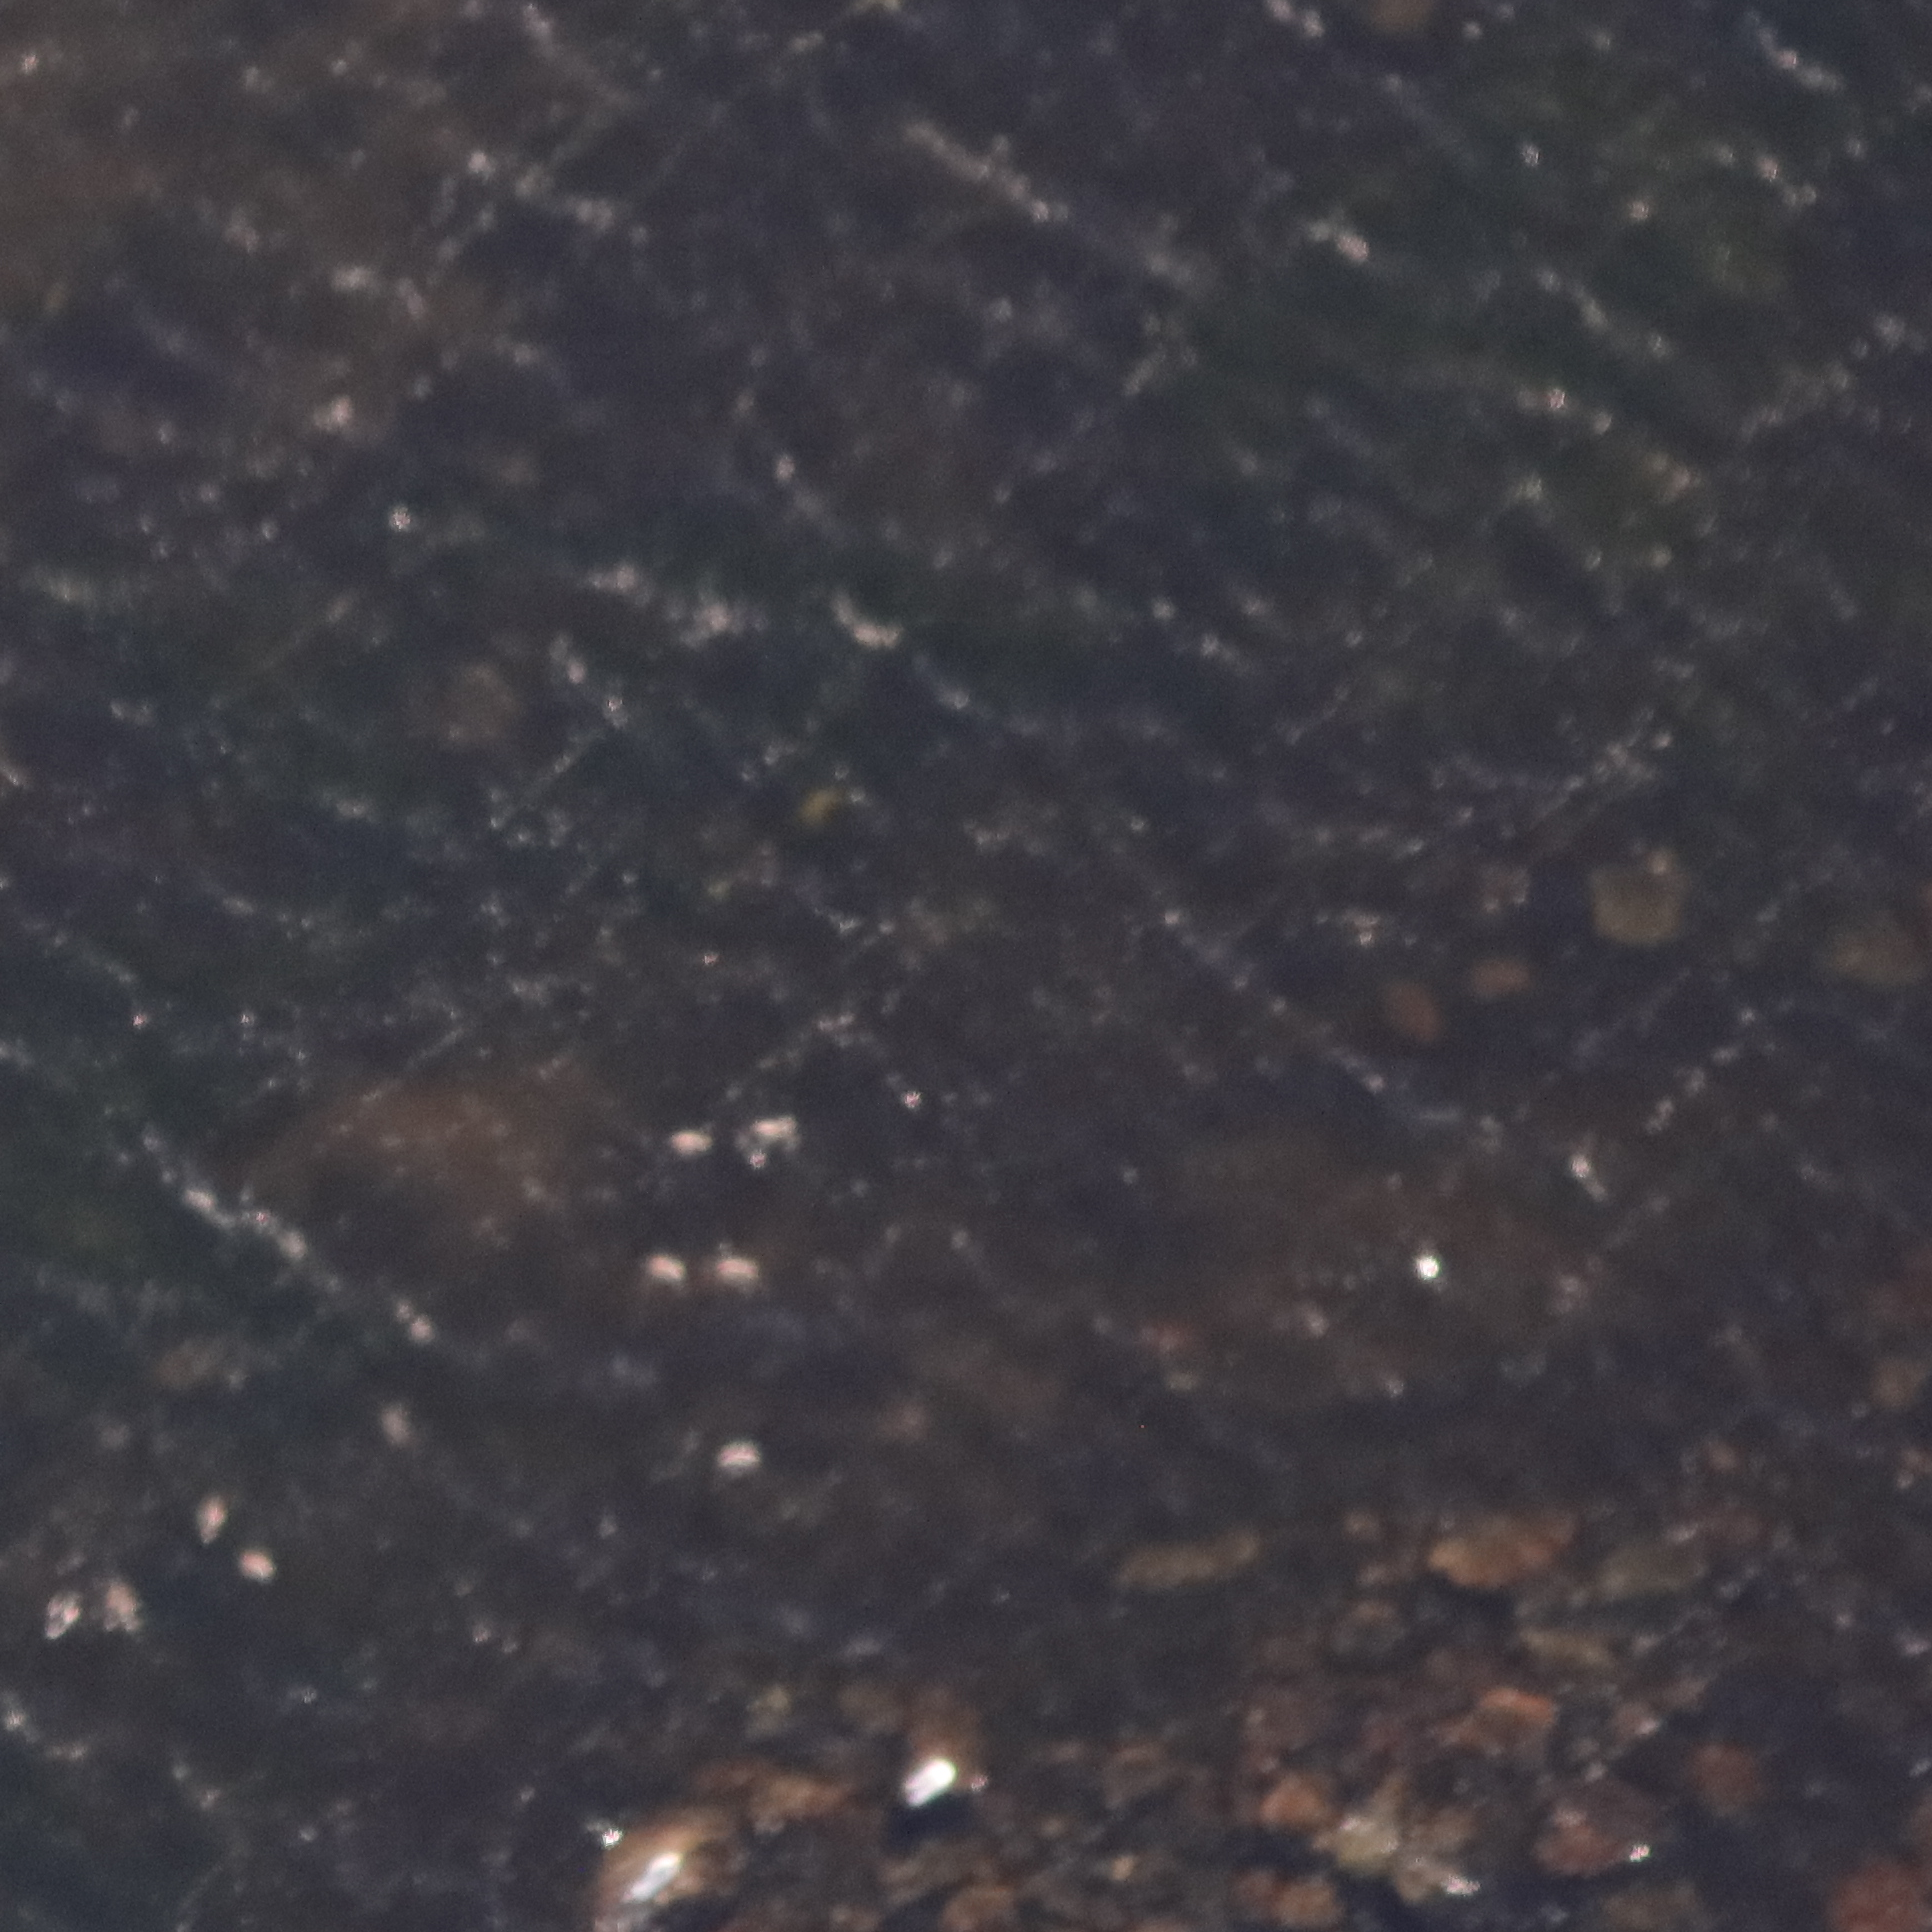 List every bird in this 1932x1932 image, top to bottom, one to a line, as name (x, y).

other bird (769, 1124)
other bird (702, 1151)
other bird (728, 1273)
other bird (675, 1277)
other bird (738, 1458)
brant (207, 1513)
brant (254, 1562)
brant (113, 1609)
brant (60, 1611)
gull (931, 1778)
gull (650, 1876)